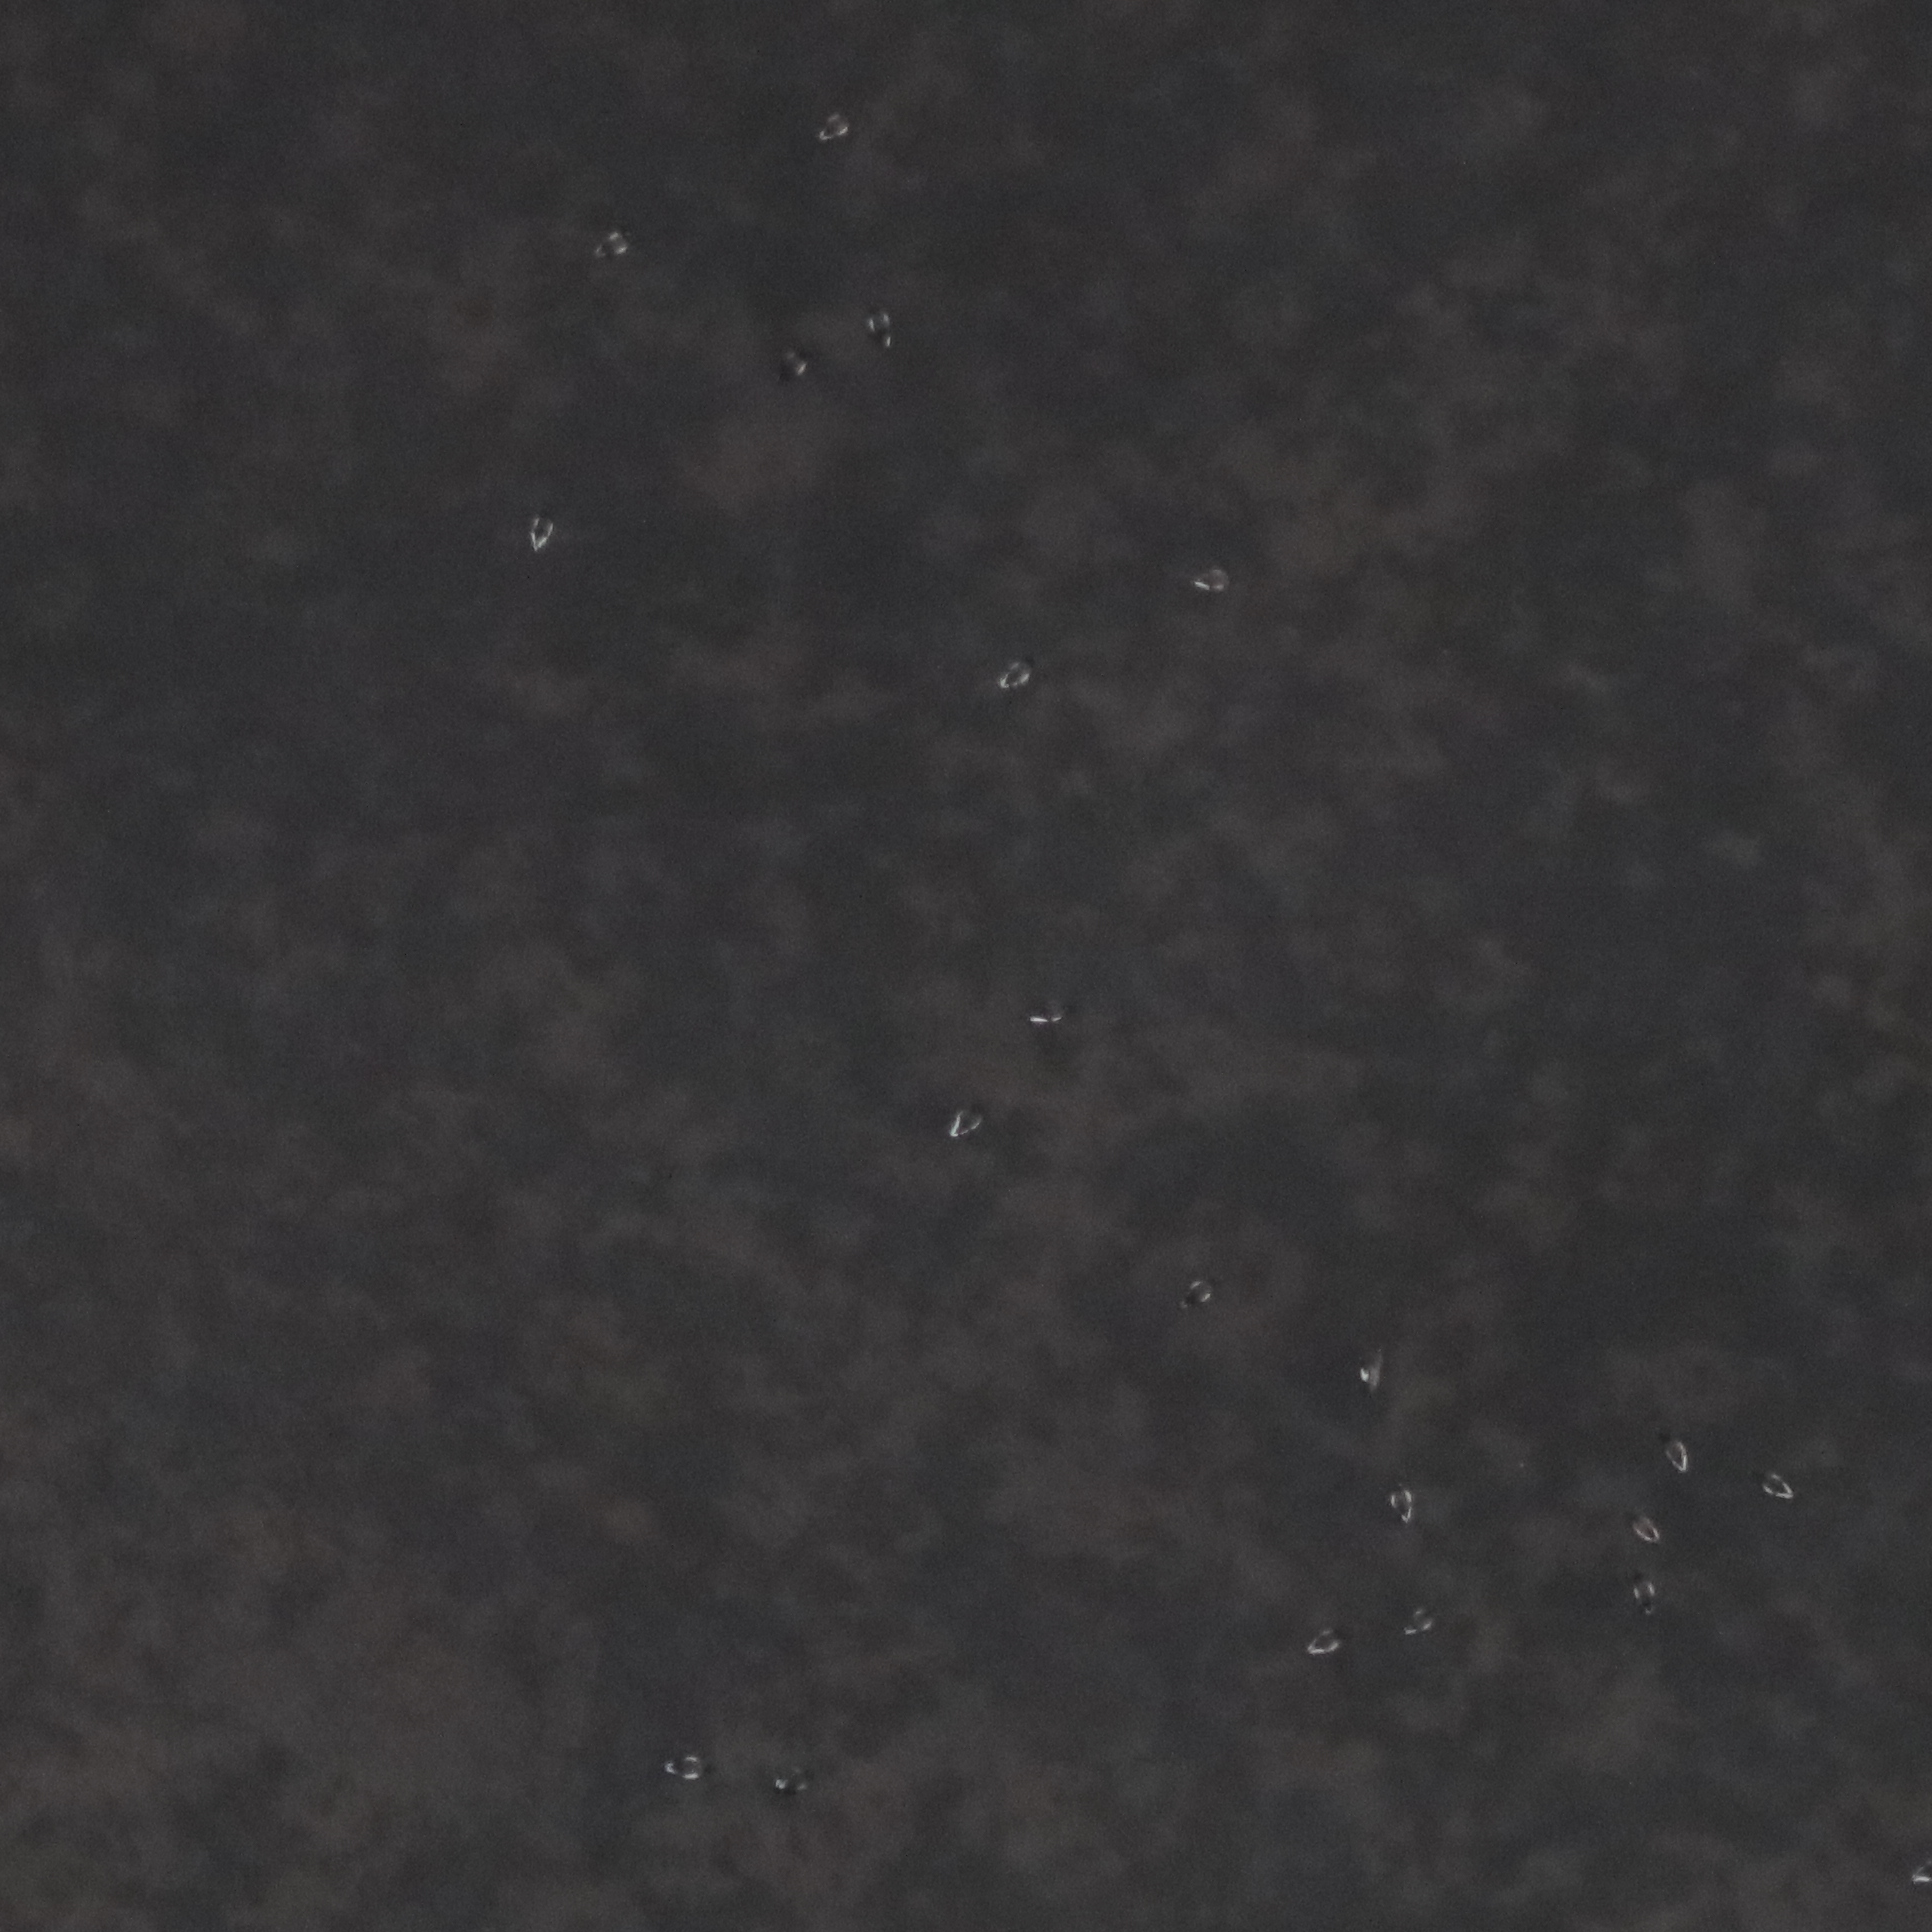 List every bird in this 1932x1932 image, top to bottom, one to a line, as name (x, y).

brant (836, 126)
brant (615, 245)
brant (882, 329)
brant (792, 364)
brant (542, 531)
brant (1211, 578)
brant (1015, 675)
brant (1052, 1011)
brant (969, 1121)
brant (1199, 1293)
brant (1372, 1369)
brant (1674, 1452)
brant (1775, 1484)
brant (1401, 1502)
brant (1645, 1527)
brant (1645, 1591)
brant (1419, 1622)
brant (1326, 1640)
brant (689, 1767)
brant (797, 1783)
brant (1927, 1871)